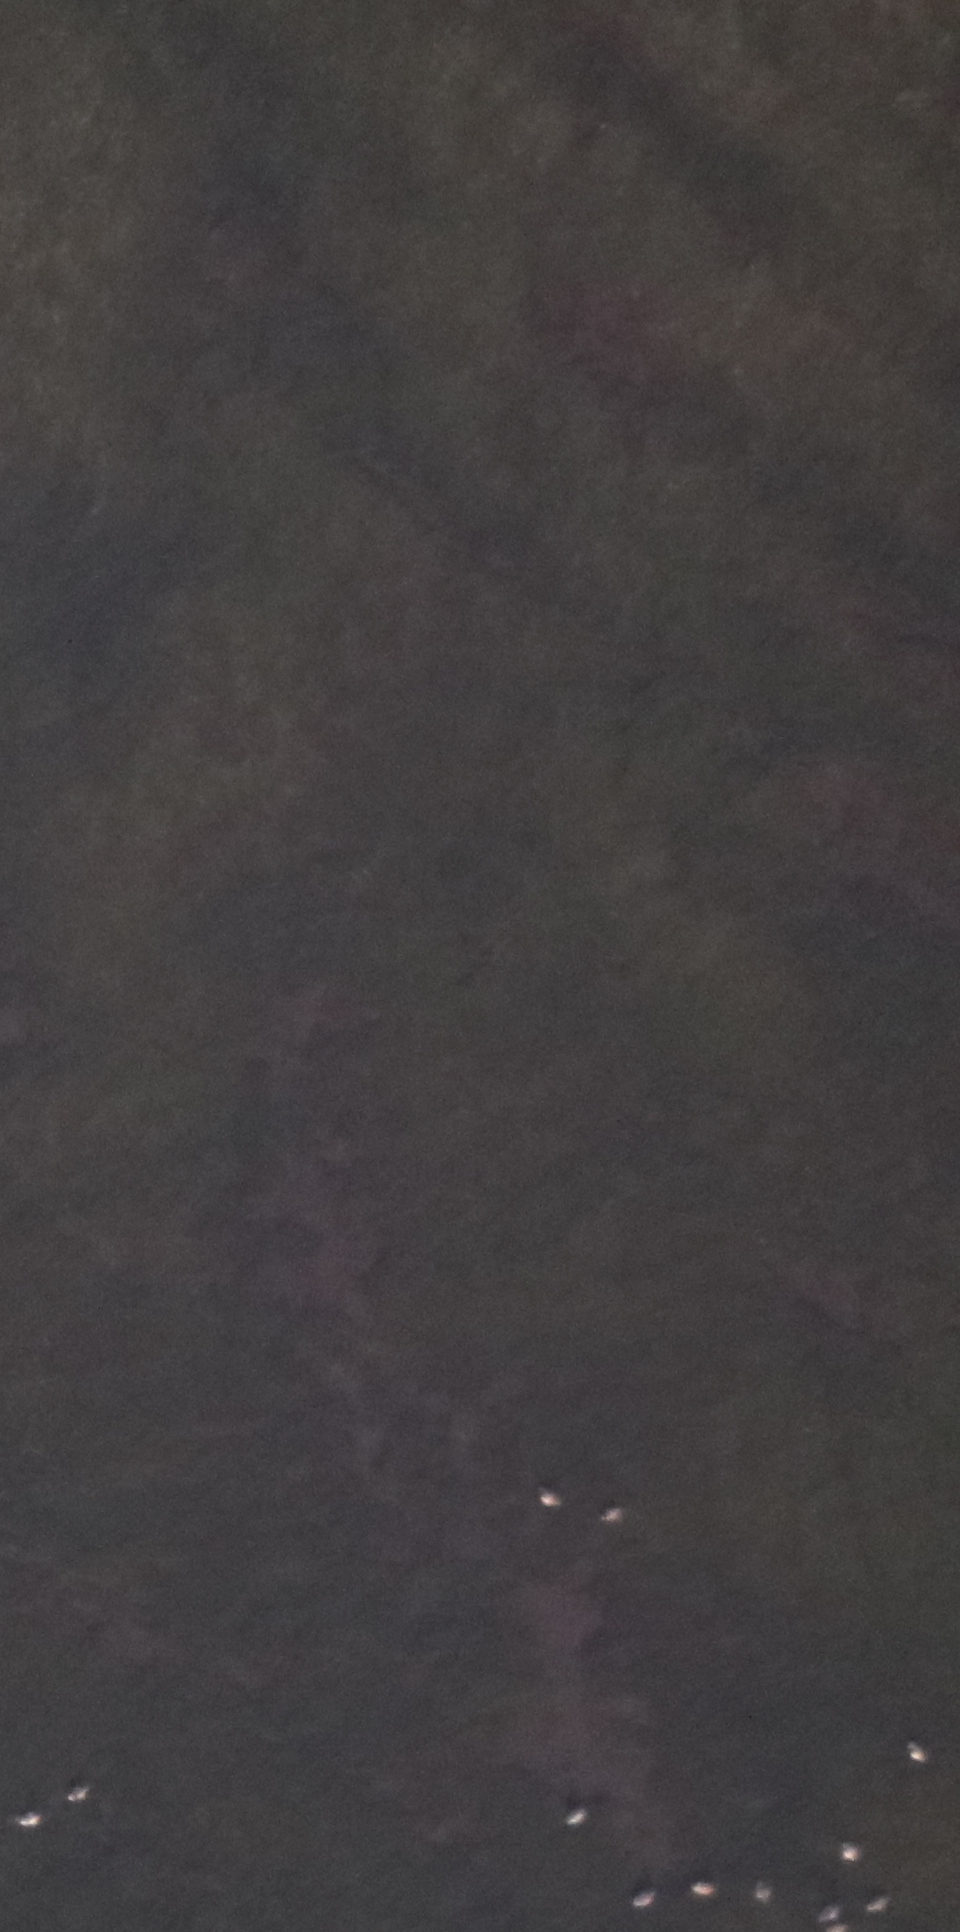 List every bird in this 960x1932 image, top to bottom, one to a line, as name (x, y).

brant (560, 1499)
brant (607, 1510)
brant (913, 1758)
brant (70, 1797)
brant (571, 1806)
brant (25, 1821)
brant (853, 1849)
brant (712, 1890)
brant (768, 1891)
brant (643, 1895)
brant (887, 1896)
brant (836, 1913)
brant (843, 1927)